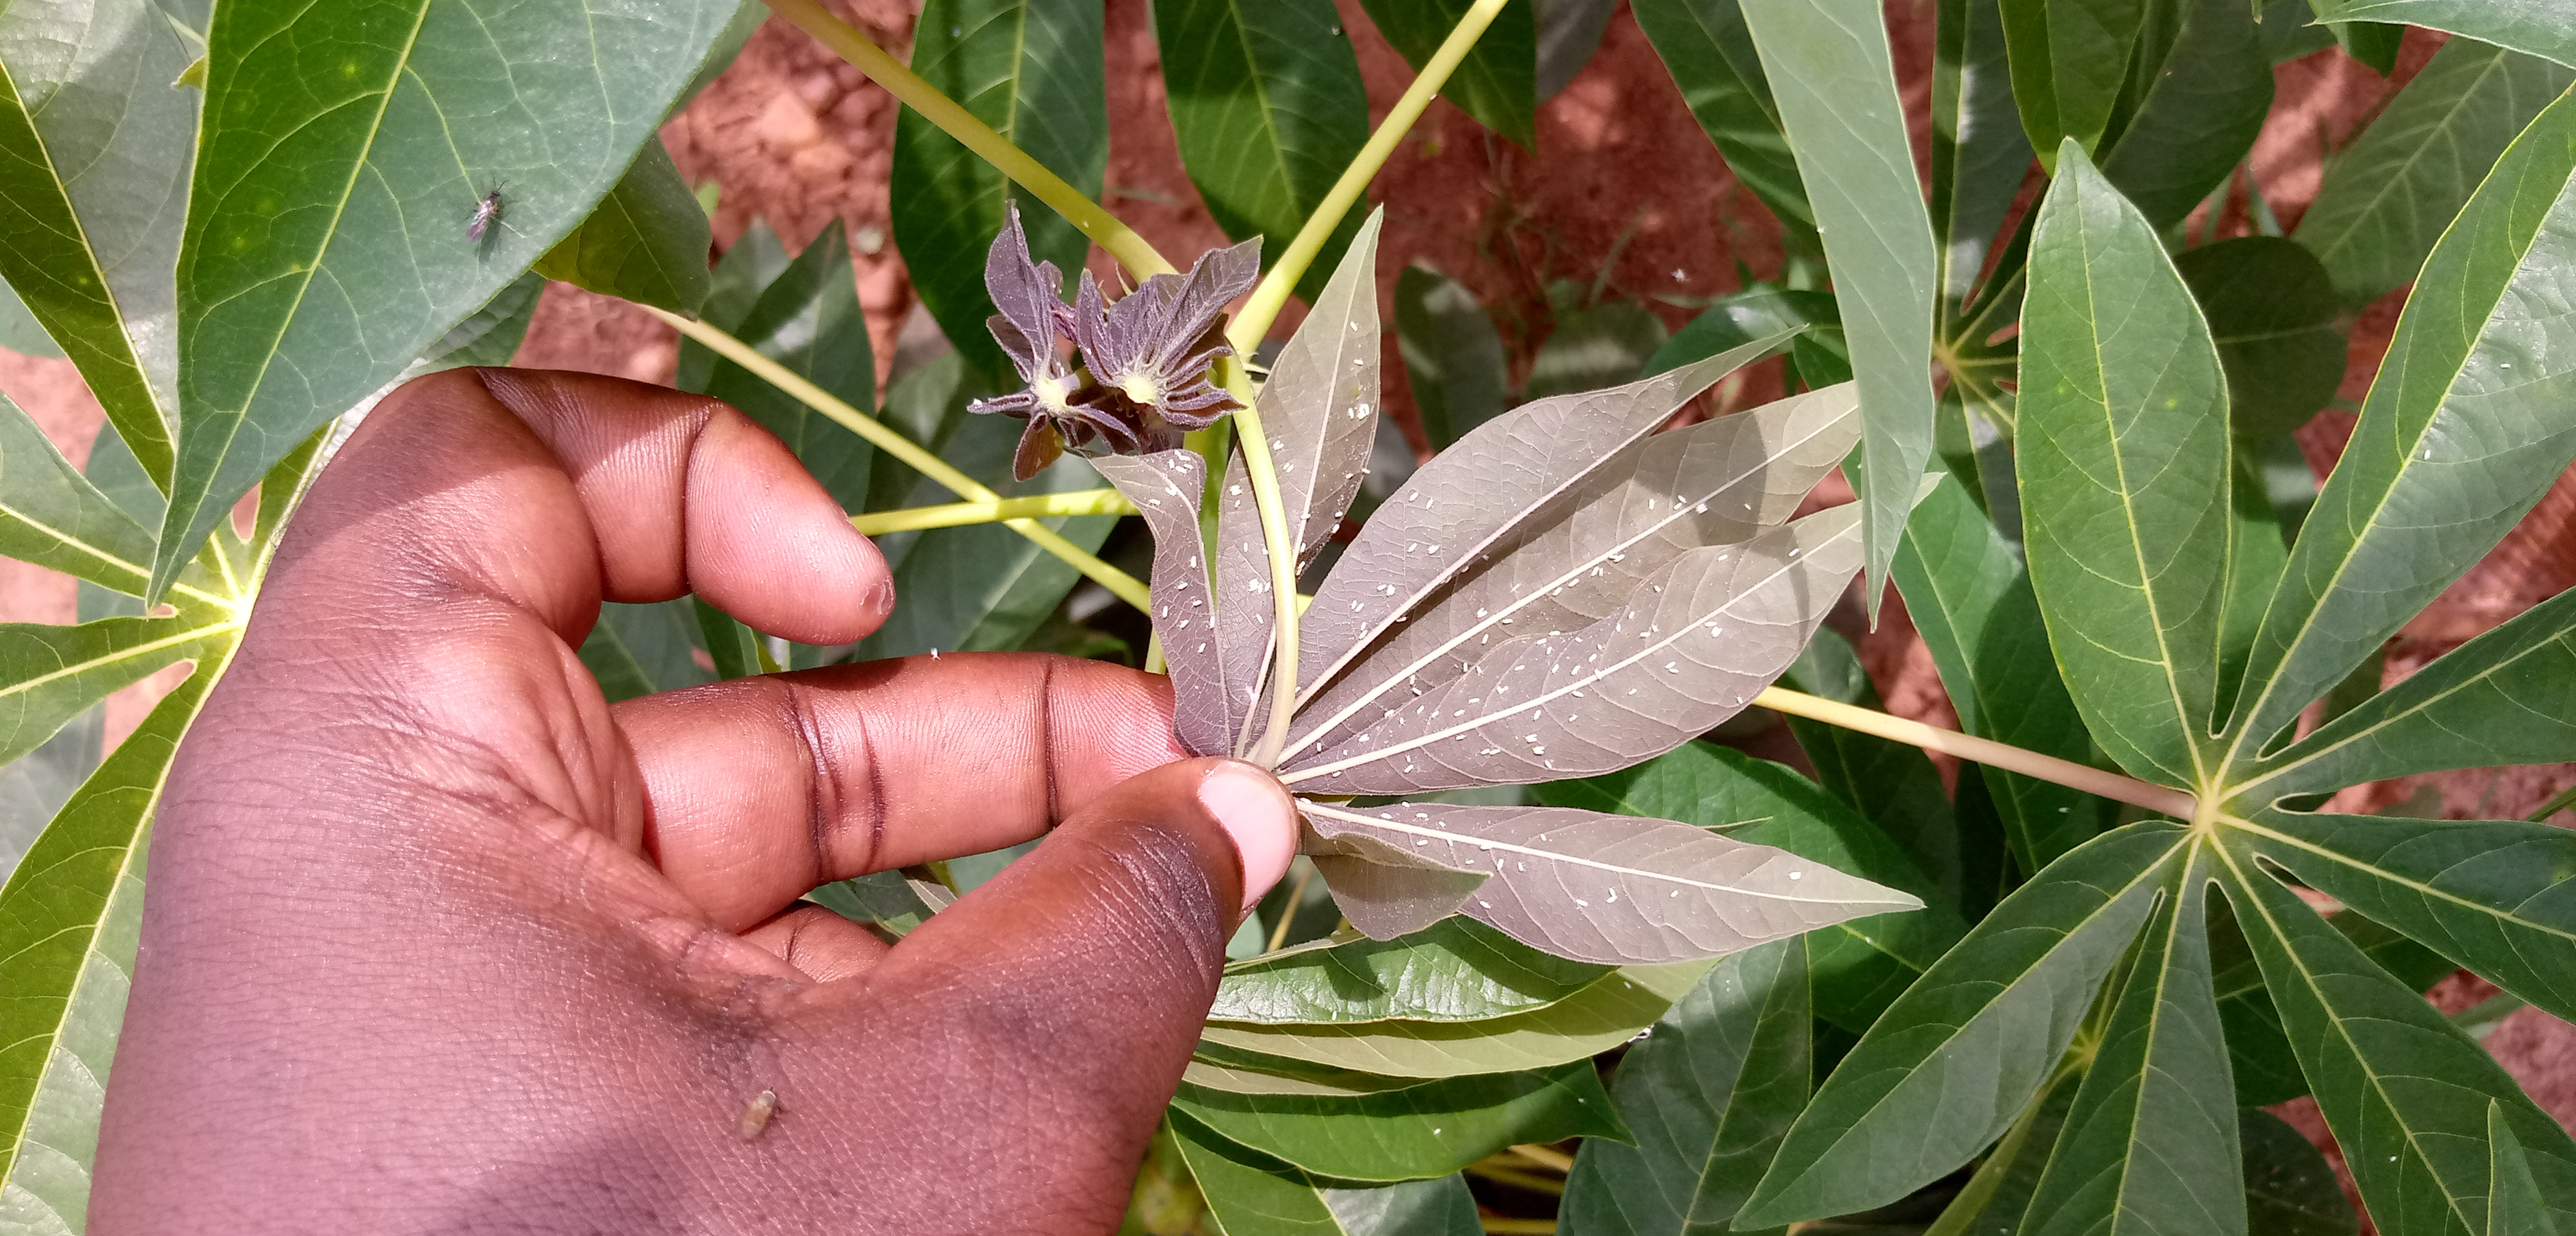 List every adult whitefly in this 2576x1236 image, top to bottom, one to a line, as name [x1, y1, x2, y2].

whitefly [1349, 319, 1359, 333]
whitefly [1350, 356, 1367, 367]
whitefly [1358, 402, 1364, 412]
whitefly [1363, 402, 1371, 415]
whitefly [1347, 406, 1356, 420]
whitefly [1357, 411, 1365, 417]
whitefly [1358, 412, 1367, 422]
whitefly [1273, 438, 1281, 447]
whitefly [1273, 442, 1285, 451]
whitefly [1173, 447, 1183, 457]
whitefly [1177, 454, 1192, 463]
whitefly [1167, 458, 1176, 471]
whitefly [1286, 461, 1296, 474]
whitefly [1183, 462, 1195, 471]
whitefly [1283, 462, 1289, 470]
whitefly [1175, 464, 1188, 476]
whitefly [1361, 465, 1374, 477]
whitefly [1343, 471, 1355, 482]
whitefly [1229, 483, 1241, 491]
whitefly [1163, 486, 1174, 499]
whitefly [1231, 489, 1242, 498]
whitefly [1406, 489, 1420, 503]
whitefly [1675, 493, 1689, 504]
whitefly [1424, 496, 1435, 512]
whitefly [1646, 496, 1656, 513]
whitefly [1148, 496, 1162, 507]
whitefly [1232, 498, 1244, 510]
whitefly [1743, 500, 1756, 512]
whitefly [1671, 501, 1683, 510]
whitefly [1694, 502, 1705, 508]
whitefly [1694, 504, 1707, 512]
whitefly [1698, 507, 1709, 514]
whitefly [1332, 509, 1345, 520]
whitefly [1298, 512, 1312, 522]
whitefly [1329, 522, 1341, 536]
whitefly [1406, 539, 1419, 554]
whitefly [1242, 539, 1250, 554]
whitefly [1297, 541, 1309, 554]
whitefly [1428, 543, 1435, 552]
whitefly [1428, 543, 1440, 556]
whitefly [1260, 545, 1269, 556]
whitefly [1787, 546, 1803, 559]
whitefly [1189, 552, 1198, 568]
whitefly [1481, 552, 1492, 563]
whitefly [1613, 552, 1626, 564]
whitefly [1607, 553, 1618, 559]
whitefly [1714, 554, 1731, 563]
whitefly [1296, 559, 1307, 568]
whitefly [1461, 564, 1470, 573]
whitefly [1589, 564, 1600, 578]
whitefly [1598, 564, 1605, 579]
whitefly [1294, 567, 1304, 577]
whitefly [1445, 574, 1452, 585]
whitefly [1566, 576, 1581, 589]
whitefly [1249, 577, 1258, 583]
whitefly [1264, 579, 1272, 594]
whitefly [1257, 579, 1264, 595]
whitefly [1247, 581, 1258, 588]
whitefly [1177, 581, 1189, 591]
whitefly [1376, 583, 1387, 593]
whitefly [1385, 583, 1394, 597]
whitefly [1651, 583, 1664, 594]
whitefly [1247, 585, 1258, 594]
whitefly [1390, 585, 1396, 597]
whitefly [1551, 585, 1564, 597]
whitefly [1190, 598, 1204, 607]
whitefly [1350, 598, 1358, 611]
whitefly [1354, 601, 1365, 613]
whitefly [1161, 604, 1170, 621]
whitefly [1476, 606, 1485, 614]
whitefly [1625, 608, 1637, 621]
whitefly [1477, 609, 1488, 619]
whitefly [1254, 611, 1266, 627]
whitefly [1207, 612, 1216, 630]
whitefly [1396, 614, 1409, 624]
whitefly [1501, 616, 1515, 625]
whitefly [1176, 617, 1191, 630]
whitefly [1359, 618, 1368, 631]
whitefly [1701, 619, 1718, 628]
whitefly [1613, 621, 1622, 633]
whitefly [1650, 622, 1659, 634]
whitefly [1710, 625, 1719, 635]
whitefly [1712, 625, 1723, 639]
whitefly [1358, 628, 1369, 641]
whitefly [1546, 629, 1564, 639]
whitefly [1637, 630, 1651, 640]
whitefly [1481, 632, 1493, 646]
whitefly [1533, 635, 1548, 646]
whitefly [1573, 635, 1586, 645]
whitefly [1196, 640, 1207, 655]
whitefly [1595, 641, 1604, 651]
whitefly [1542, 643, 1555, 656]
whitefly [1586, 652, 1598, 664]
whitefly [1664, 659, 1677, 670]
whitefly [1463, 660, 1469, 673]
whitefly [1548, 662, 1561, 677]
whitefly [1473, 662, 1484, 675]
whitefly [1569, 662, 1582, 677]
whitefly [1510, 663, 1526, 673]
whitefly [1593, 666, 1603, 682]
whitefly [1667, 667, 1680, 675]
whitefly [1408, 671, 1417, 686]
whitefly [1292, 683, 1303, 696]
whitefly [1495, 684, 1511, 695]
whitefly [1625, 684, 1639, 697]
whitefly [1410, 686, 1424, 698]
whitefly [1569, 689, 1586, 700]
whitefly [1735, 694, 1744, 706]
whitefly [1465, 695, 1483, 706]
whitefly [1413, 702, 1426, 716]
whitefly [1428, 707, 1442, 720]
whitefly [1382, 707, 1396, 717]
whitefly [1451, 707, 1467, 718]
whitefly [1530, 707, 1544, 722]
whitefly [1564, 712, 1580, 725]
whitefly [1397, 715, 1407, 727]
whitefly [1359, 732, 1369, 737]
whitefly [1522, 733, 1540, 738]
whitefly [1453, 733, 1468, 742]
whitefly [1358, 735, 1370, 742]
whitefly [1526, 737, 1539, 743]
whitefly [1315, 740, 1324, 753]
whitefly [1529, 745, 1547, 751]
whitefly [1479, 746, 1490, 756]
whitefly [1490, 747, 1502, 756]
whitefly [1341, 748, 1350, 757]
whitefly [1533, 750, 1545, 756]
whitefly [1405, 753, 1414, 762]
whitefly [1543, 758, 1554, 770]
whitefly [1402, 763, 1417, 774]
whitefly [1331, 768, 1342, 779]
whitefly [1298, 795, 1314, 806]
whitefly [1399, 799, 1410, 809]
whitefly [1378, 810, 1395, 822]
whitefly [1414, 811, 1429, 819]
whitefly [1437, 818, 1448, 829]
whitefly [1539, 830, 1548, 843]
whitefly [1444, 837, 1456, 847]
whitefly [1413, 838, 1430, 848]
whitefly [1479, 841, 1493, 852]
whitefly [1495, 856, 1505, 874]
whitefly [1464, 857, 1477, 866]
whitefly [1516, 859, 1525, 873]
whitefly [1787, 870, 1803, 876]
whitefly [1790, 876, 1802, 880]
whitefly [1607, 886, 1619, 897]
whitefly [1667, 887, 1681, 900]
whitefly [1605, 895, 1618, 904]
whitefly [1574, 897, 1589, 908]
whitefly [1479, 898, 1493, 910]
whitefly [1622, 980, 1634, 992]
whitefly [1431, 1126, 1444, 1139]